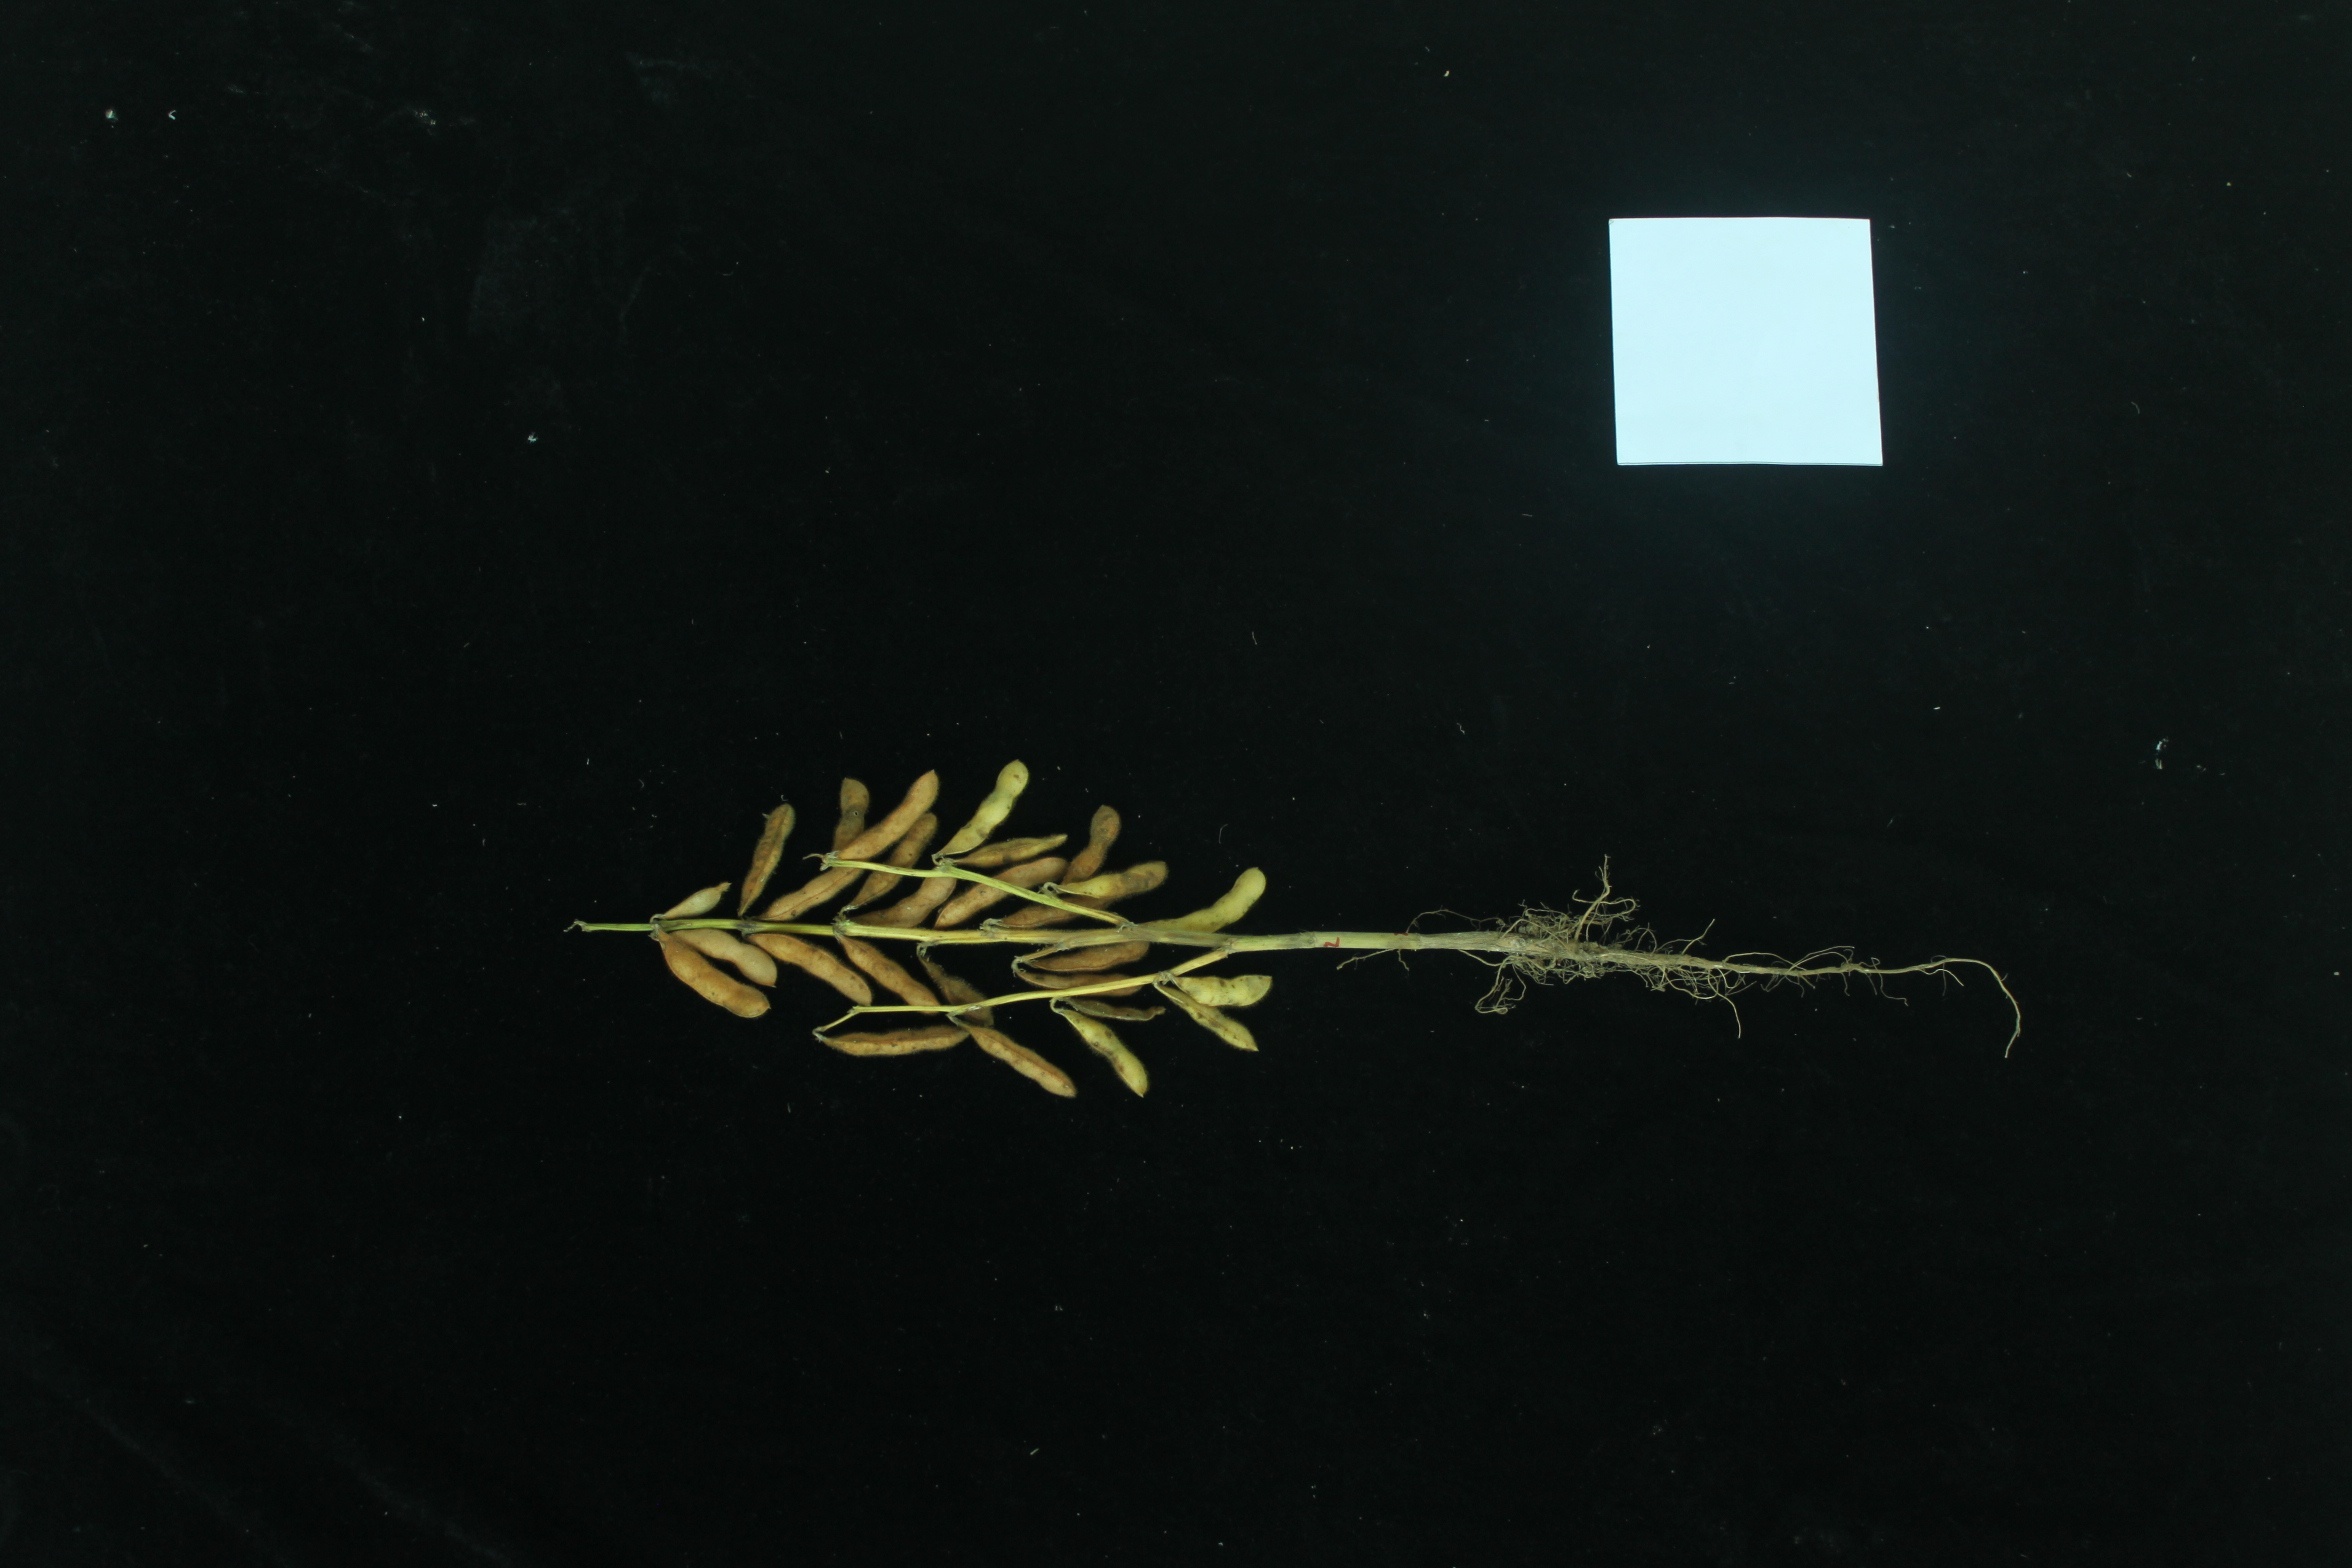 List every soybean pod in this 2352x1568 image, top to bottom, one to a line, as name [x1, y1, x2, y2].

soybean pod [932, 760, 1030, 858]
soybean pod [825, 769, 938, 859]
soybean pod [831, 777, 868, 850]
soybean pod [738, 804, 794, 918]
soybean pod [987, 807, 1165, 930]
soybean pod [840, 812, 937, 912]
soybean pod [951, 836, 1065, 865]
soybean pod [851, 858, 956, 928]
soybean pod [935, 858, 1066, 927]
soybean pod [757, 859, 869, 921]
soybean pod [1140, 868, 1266, 938]
soybean pod [657, 884, 730, 919]
soybean pod [666, 929, 776, 986]
soybean pod [749, 933, 870, 1009]
soybean pod [833, 934, 940, 1013]
soybean pod [652, 935, 768, 1019]
soybean pod [1026, 941, 1147, 972]
soybean pod [915, 948, 993, 1026]
soybean pod [1012, 964, 1142, 997]
soybean pod [1167, 975, 1271, 1008]
soybean pod [1152, 985, 1259, 1053]
soybean pod [1054, 997, 1164, 1021]
soybean pod [1054, 1009, 1147, 1097]
soybean pod [952, 1017, 1073, 1096]
soybean pod [821, 1026, 968, 1056]